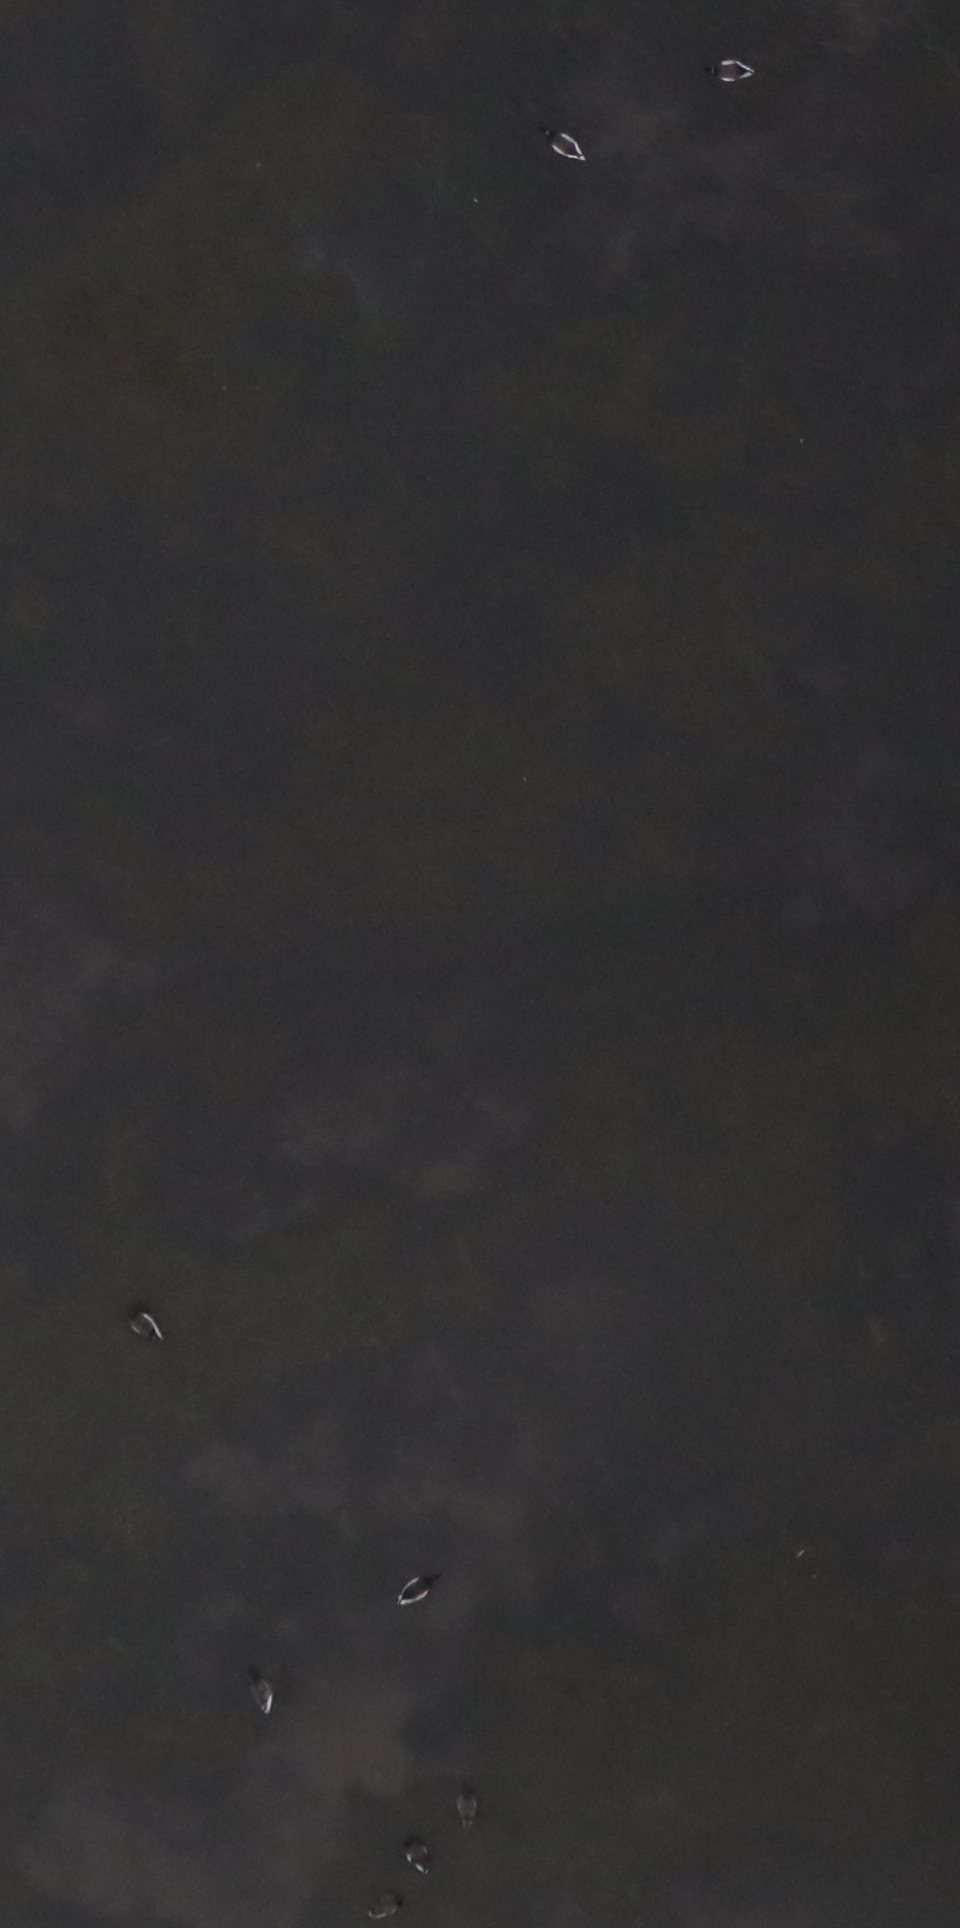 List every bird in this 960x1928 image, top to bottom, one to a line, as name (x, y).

brant (729, 67)
brant (564, 146)
brant (144, 1324)
brant (414, 1589)
brant (262, 1697)
brant (469, 1803)
brant (415, 1856)
brant (387, 1901)